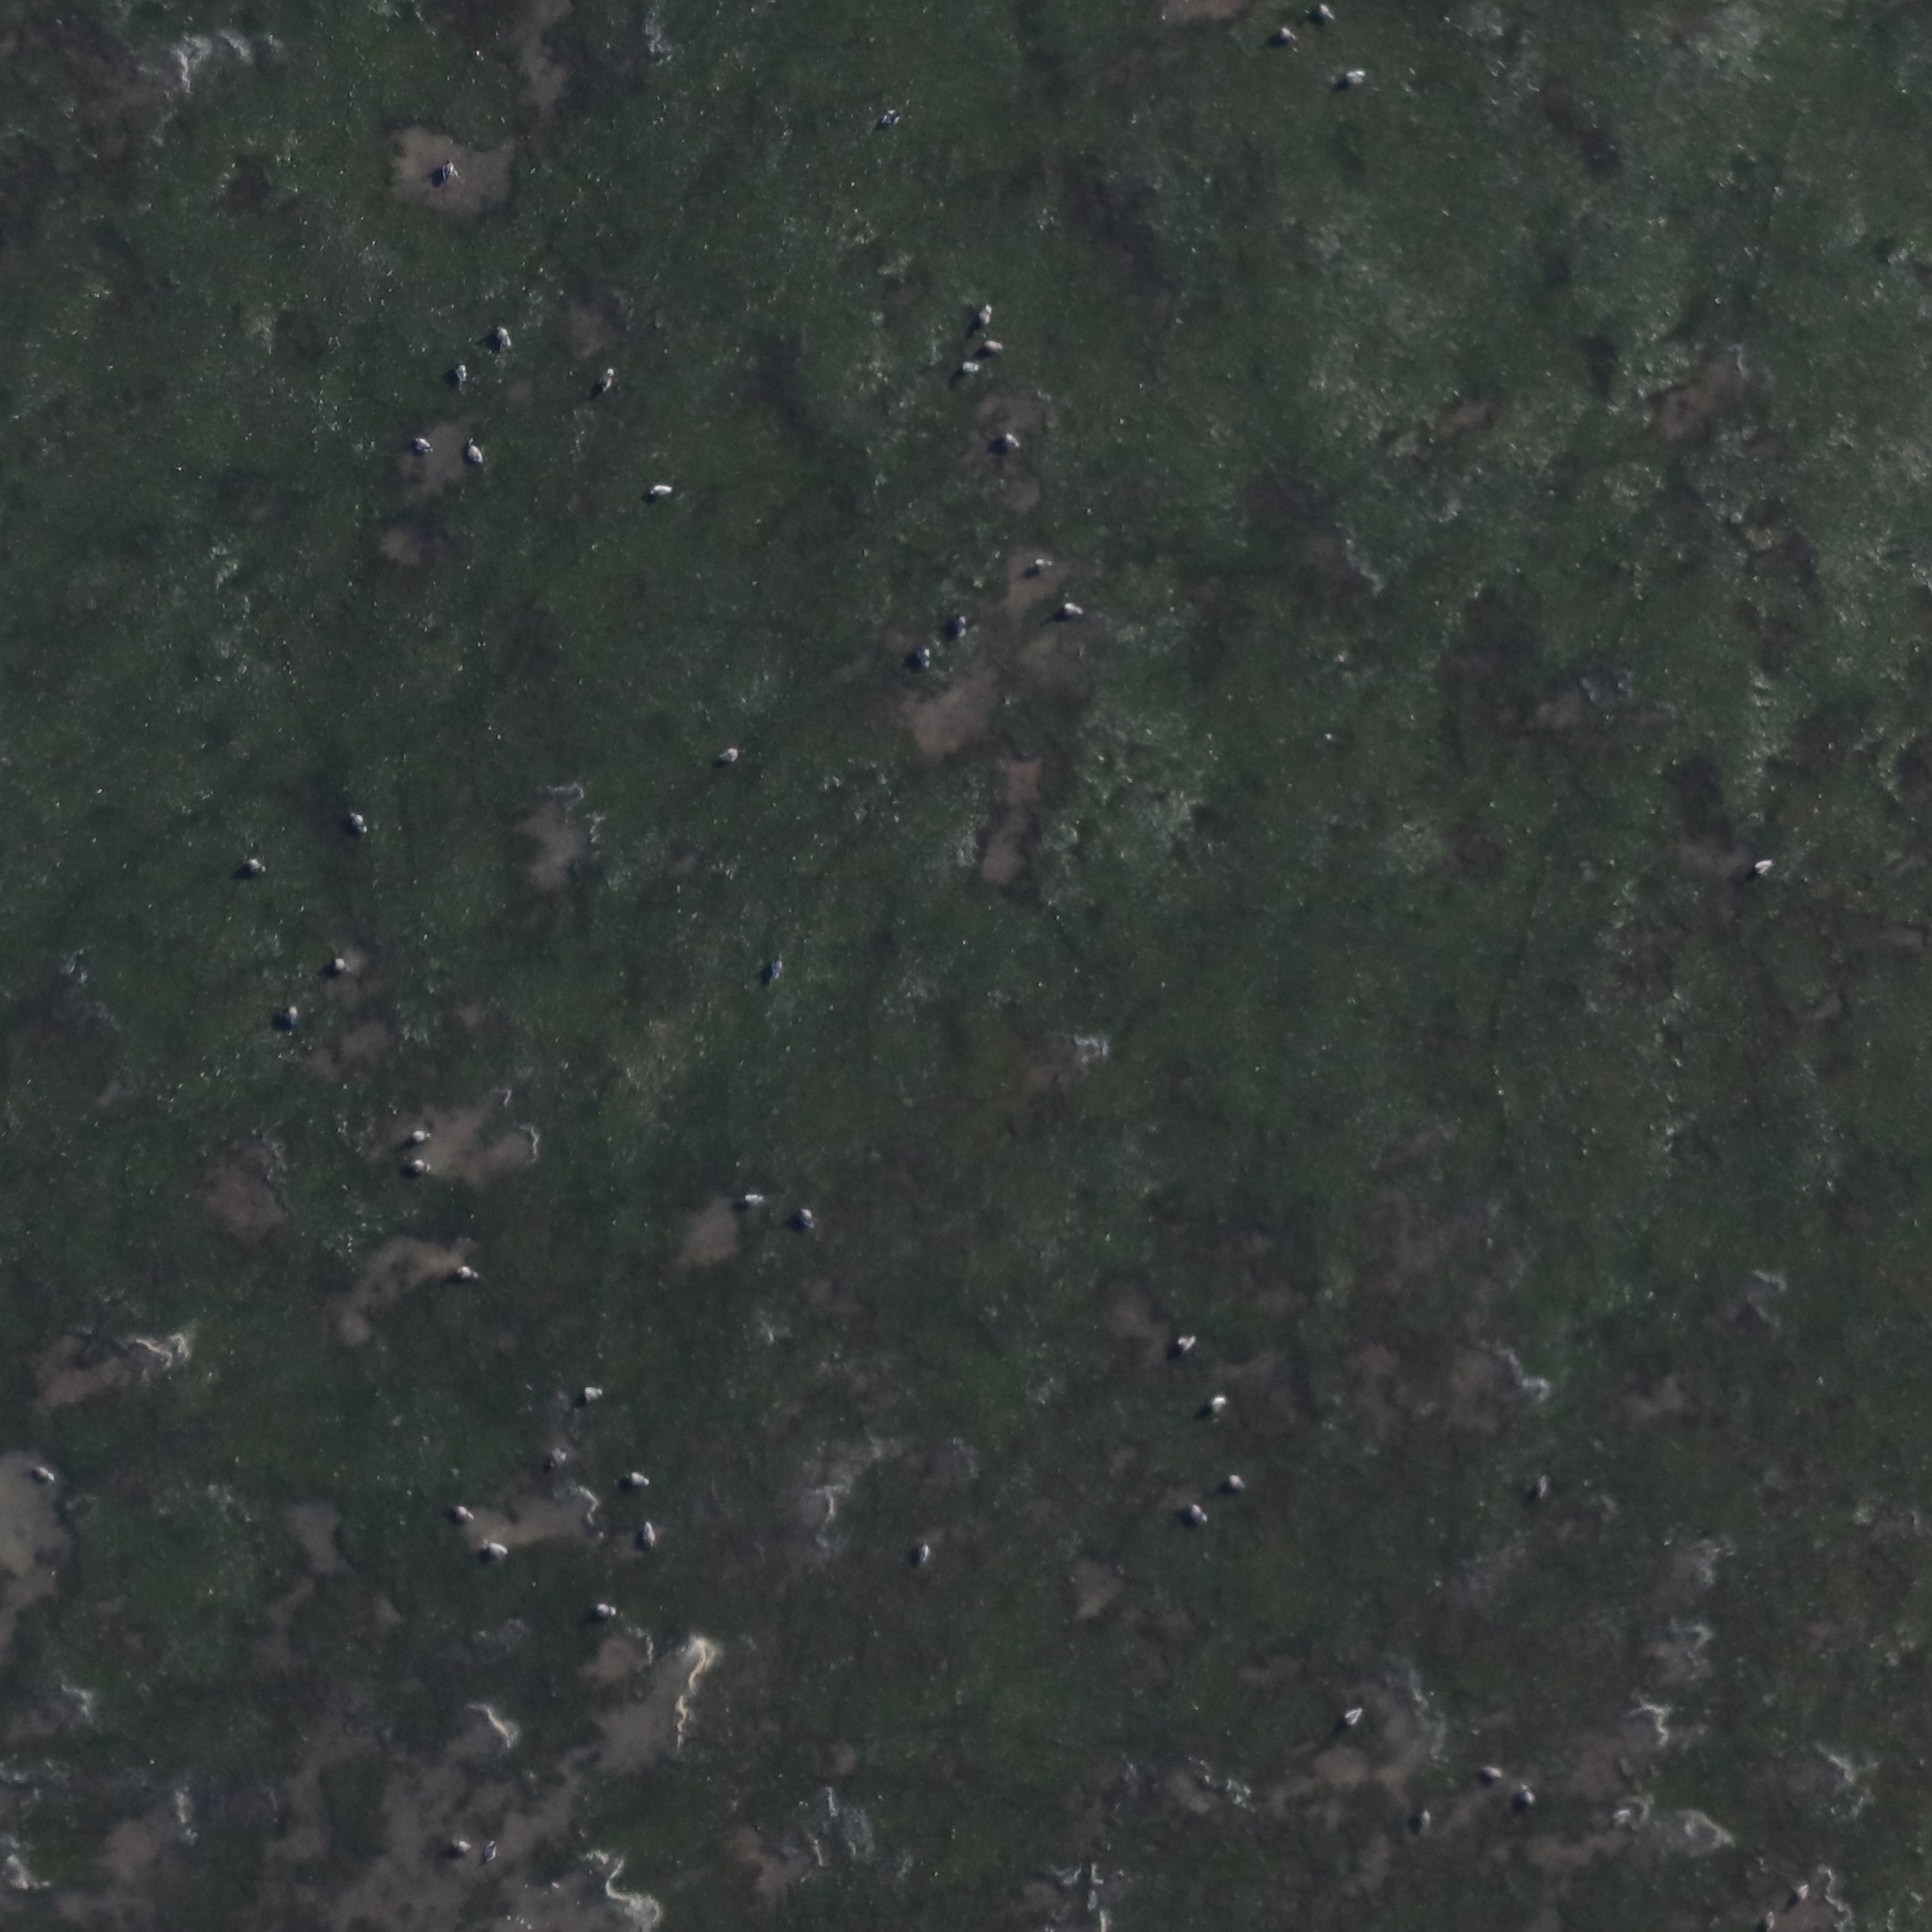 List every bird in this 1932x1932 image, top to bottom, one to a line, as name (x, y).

brant (1326, 11)
brant (1287, 35)
brant (1355, 77)
brant (889, 118)
brant (447, 170)
brant (985, 315)
brant (503, 336)
brant (992, 346)
brant (970, 367)
brant (462, 372)
brant (606, 380)
brant (1011, 442)
brant (421, 445)
brant (474, 453)
brant (661, 490)
brant (1043, 565)
brant (1073, 610)
brant (960, 626)
brant (924, 656)
brant (729, 754)
brant (358, 823)
brant (253, 866)
brant (1760, 866)
brant (337, 966)
brant (777, 967)
brant (292, 1014)
brant (420, 1133)
brant (420, 1167)
brant (752, 1199)
brant (805, 1218)
brant (466, 1273)
brant (1186, 1343)
brant (593, 1394)
brant (1217, 1405)
brant (557, 1458)
brant (44, 1472)
brant (639, 1478)
brant (1236, 1482)
brant (1543, 1484)
brant (1197, 1513)
brant (464, 1514)
brant (649, 1535)
brant (497, 1551)
brant (923, 1553)
brant (607, 1611)
brant (1351, 1717)
brant (1492, 1773)
brant (1525, 1797)
brant (1620, 1818)
brant (1426, 1819)
brant (463, 1847)
brant (490, 1852)
brant (1800, 1892)
brant (1770, 1923)